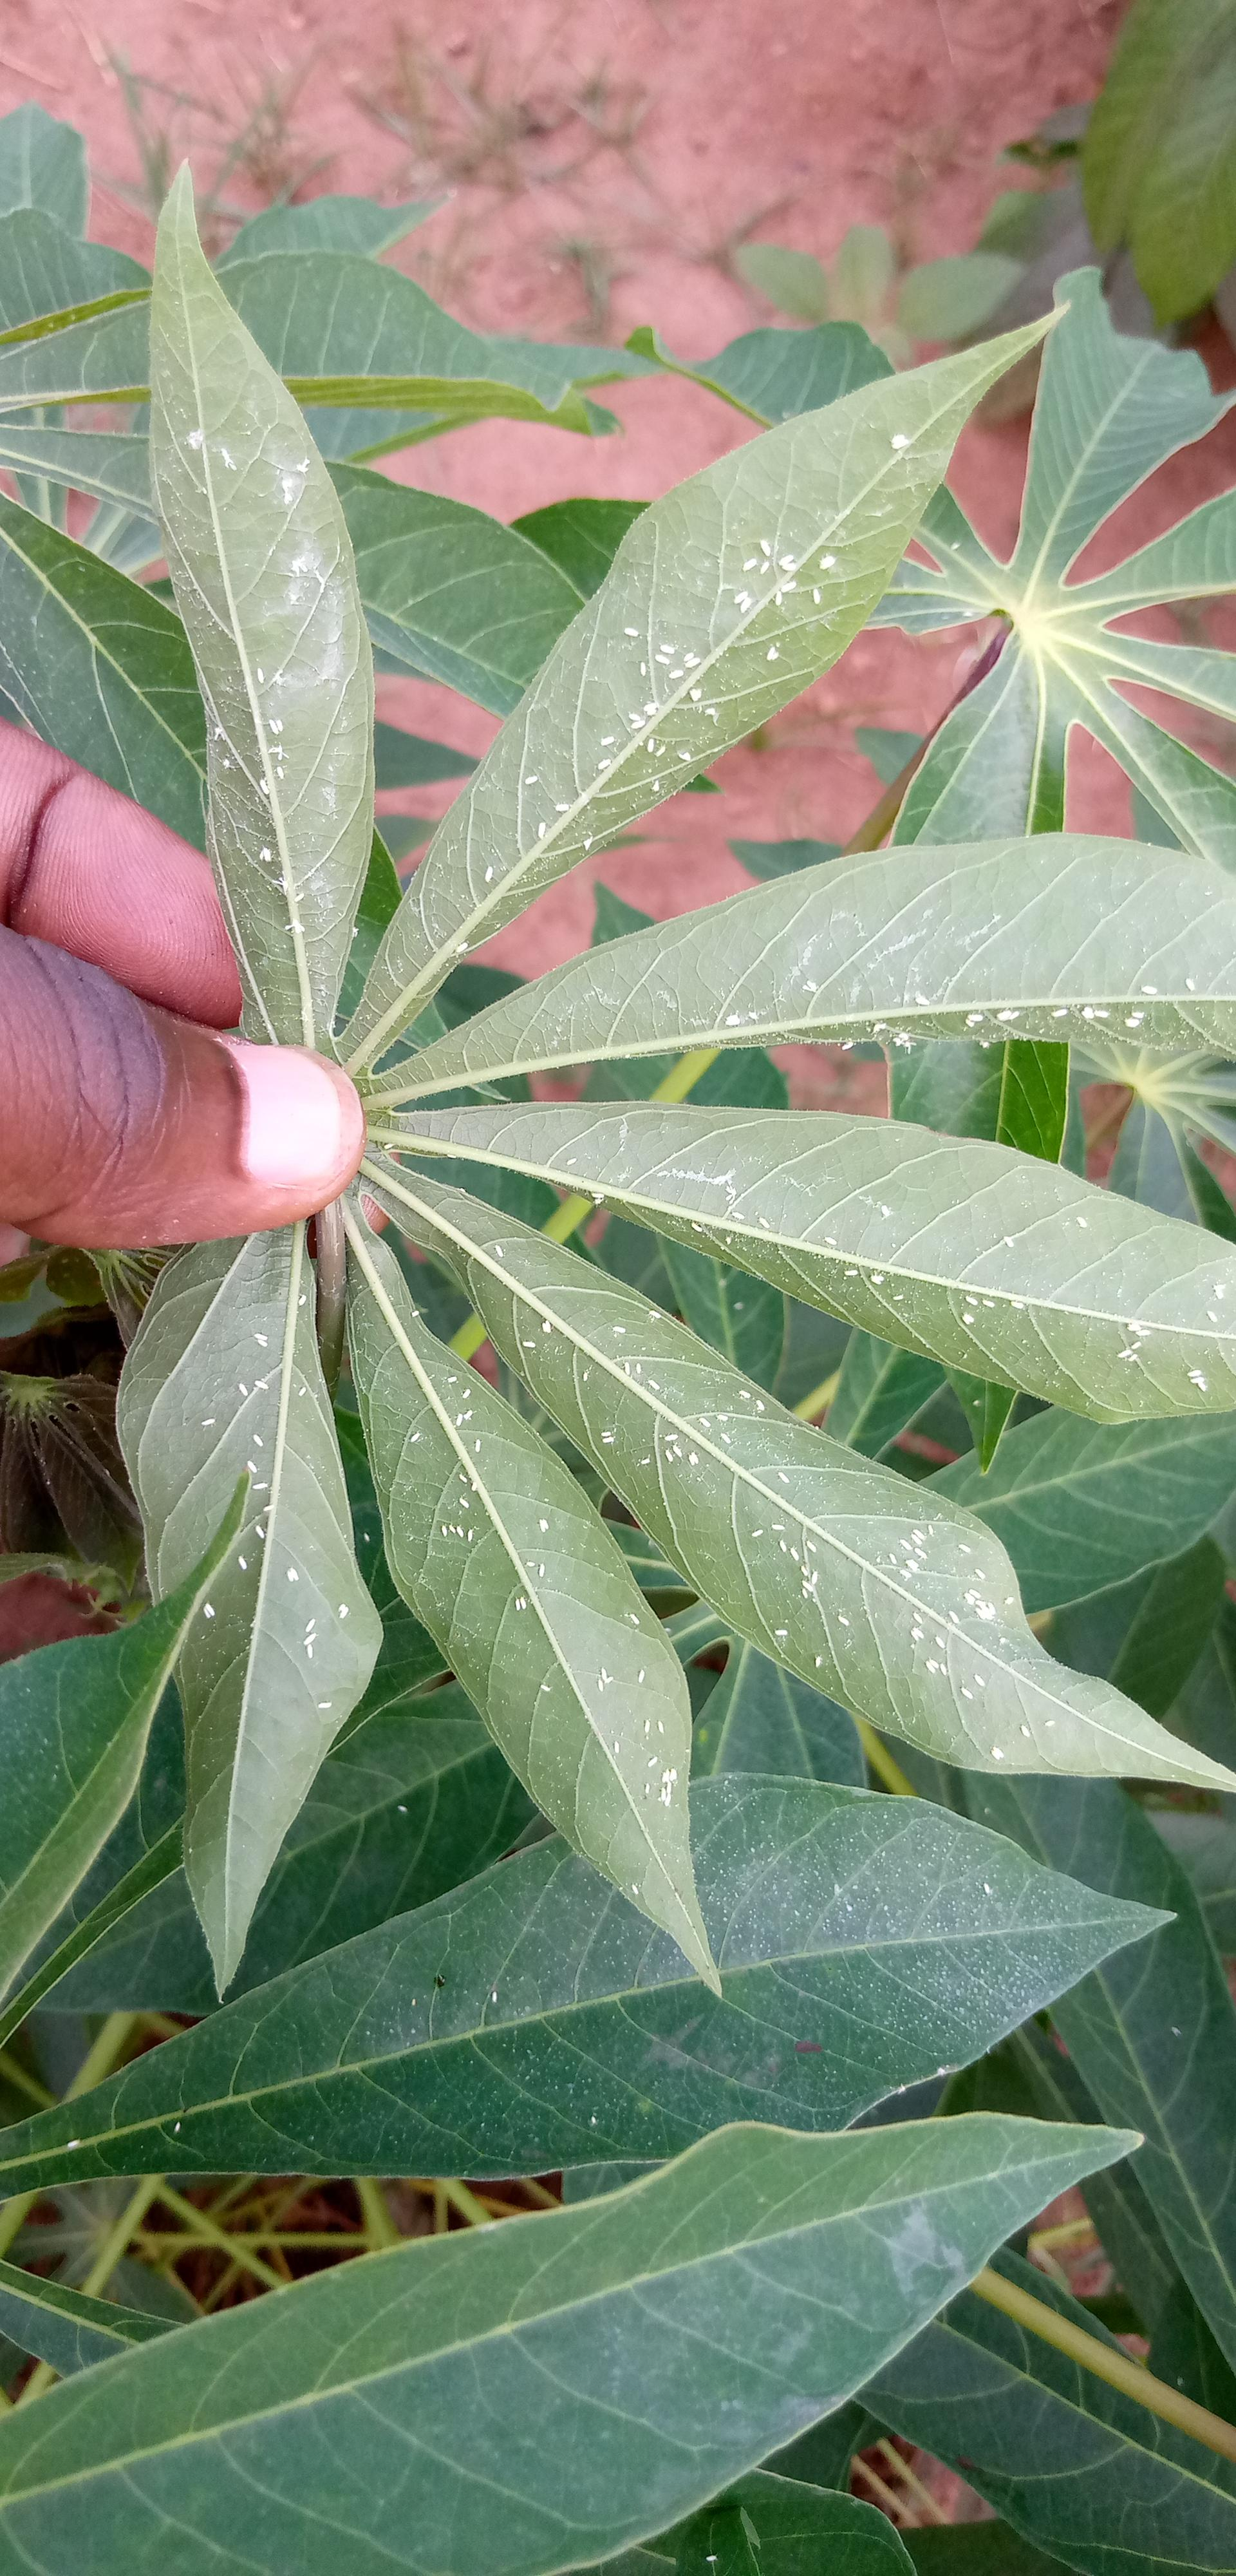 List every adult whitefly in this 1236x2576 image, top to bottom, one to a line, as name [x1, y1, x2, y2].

whitefly [892, 433, 906, 443]
whitefly [892, 438, 912, 451]
whitefly [220, 447, 236, 468]
whitefly [295, 455, 312, 474]
whitefly [279, 477, 294, 492]
whitefly [282, 492, 295, 506]
whitefly [759, 538, 773, 557]
whitefly [948, 539, 963, 553]
whitefly [780, 553, 795, 565]
whitefly [290, 554, 310, 576]
whitefly [818, 554, 837, 574]
whitefly [742, 557, 758, 574]
whitefly [760, 560, 771, 576]
whitefly [782, 561, 797, 571]
whitefly [782, 579, 799, 593]
whitefly [811, 587, 824, 606]
whitefly [776, 589, 783, 607]
whitefly [734, 590, 749, 607]
whitefly [740, 596, 752, 614]
whitefly [623, 625, 641, 639]
whitefly [658, 643, 676, 655]
whitefly [766, 645, 776, 661]
whitefly [773, 650, 780, 661]
whitefly [683, 651, 697, 663]
whitefly [654, 654, 670, 668]
whitefly [685, 656, 702, 670]
whitefly [639, 660, 648, 679]
whitefly [254, 665, 267, 685]
whitefly [272, 668, 288, 687]
whitefly [668, 670, 684, 681]
whitefly [689, 687, 698, 703]
whitefly [697, 687, 706, 699]
whitefly [702, 706, 718, 719]
whitefly [626, 712, 641, 721]
whitefly [276, 717, 285, 732]
whitefly [268, 718, 280, 735]
whitefly [630, 720, 648, 732]
whitefly [212, 723, 229, 742]
whitefly [598, 734, 616, 749]
whitefly [646, 736, 655, 755]
whitefly [267, 743, 291, 762]
whitefly [656, 745, 667, 758]
whitefly [676, 752, 691, 762]
whitefly [595, 756, 613, 773]
whitefly [221, 757, 236, 770]
whitefly [276, 765, 286, 782]
whitefly [523, 774, 539, 786]
whitefly [650, 777, 660, 794]
whitefly [259, 778, 270, 796]
whitefly [554, 803, 573, 813]
whitefly [537, 820, 547, 841]
whitefly [581, 832, 595, 852]
whitefly [259, 841, 274, 865]
whitefly [483, 866, 495, 883]
whitefly [270, 874, 290, 895]
whitefly [294, 891, 305, 905]
whitefly [284, 917, 308, 936]
whitefly [455, 942, 469, 954]
whitefly [1181, 974, 1196, 993]
whitefly [800, 978, 819, 993]
whitefly [1138, 984, 1159, 996]
whitefly [913, 993, 932, 1007]
whitefly [1080, 1005, 1094, 1021]
whitefly [997, 1009, 1012, 1022]
whitefly [1050, 1009, 1067, 1019]
whitefly [1011, 1009, 1020, 1019]
whitefly [1093, 1009, 1111, 1019]
whitefly [1128, 1009, 1146, 1019]
whitefly [747, 1010, 760, 1021]
whitefly [966, 1013, 984, 1021]
whitefly [724, 1014, 740, 1019]
whitefly [1123, 1017, 1141, 1029]
whitefly [964, 1018, 975, 1028]
whitefly [725, 1019, 741, 1026]
whitefly [870, 1022, 887, 1035]
whitefly [898, 1031, 910, 1041]
whitefly [892, 1036, 901, 1046]
whitefly [978, 1039, 991, 1049]
whitefly [839, 1040, 855, 1052]
whitefly [901, 1040, 918, 1056]
whitefly [382, 1141, 397, 1150]
whitefly [446, 1153, 458, 1160]
whitefly [565, 1157, 578, 1168]
whitefly [724, 1184, 740, 1204]
whitefly [590, 1190, 605, 1198]
whitefly [879, 1203, 892, 1218]
whitefly [730, 1210, 745, 1220]
whitefly [1075, 1215, 1089, 1229]
whitefly [756, 1216, 772, 1230]
whitefly [689, 1220, 704, 1234]
whitefly [1002, 1233, 1015, 1249]
whitefly [822, 1235, 839, 1247]
whitefly [723, 1235, 733, 1247]
whitefly [494, 1243, 506, 1258]
whitefly [842, 1268, 858, 1278]
whitefly [869, 1274, 885, 1282]
whitefly [870, 1277, 883, 1287]
whitefly [1212, 1283, 1228, 1290]
whitefly [1215, 1291, 1226, 1301]
whitefly [296, 1292, 311, 1308]
whitefly [890, 1293, 905, 1302]
whitefly [962, 1293, 978, 1307]
whitefly [981, 1298, 997, 1309]
whitefly [1010, 1300, 1025, 1311]
whitefly [1206, 1307, 1219, 1324]
whitefly [648, 1308, 662, 1320]
whitefly [410, 1309, 420, 1319]
whitefly [963, 1314, 975, 1323]
whitefly [961, 1315, 970, 1325]
whitefly [547, 1320, 553, 1335]
whitefly [542, 1320, 547, 1332]
whitefly [1125, 1321, 1141, 1331]
whitefly [611, 1324, 627, 1336]
whitefly [1135, 1330, 1153, 1338]
whitefly [252, 1331, 268, 1340]
whitefly [521, 1338, 537, 1351]
whitefly [257, 1339, 270, 1349]
whitefly [1130, 1340, 1143, 1349]
whitefly [1117, 1349, 1132, 1360]
whitefly [1128, 1352, 1139, 1363]
whitefly [623, 1358, 632, 1377]
whitefly [635, 1361, 643, 1375]
whitefly [1186, 1368, 1202, 1377]
whitefly [581, 1370, 590, 1386]
whitefly [445, 1374, 460, 1385]
whitefly [1189, 1377, 1206, 1383]
whitefly [648, 1378, 660, 1391]
whitefly [252, 1379, 270, 1391]
whitefly [236, 1381, 251, 1398]
whitefly [1197, 1381, 1208, 1394]
whitefly [296, 1385, 309, 1397]
whitefly [461, 1387, 474, 1401]
whitefly [738, 1388, 753, 1399]
whitefly [756, 1397, 765, 1412]
whitefly [970, 1398, 982, 1408]
whitefly [463, 1408, 474, 1421]
whitefly [454, 1412, 464, 1428]
whitefly [716, 1413, 729, 1423]
whitefly [200, 1416, 216, 1428]
whitefly [697, 1416, 712, 1428]
whitefly [409, 1430, 424, 1444]
whitefly [599, 1430, 612, 1437]
whitefly [719, 1431, 733, 1444]
whitefly [252, 1432, 266, 1449]
whitefly [662, 1432, 680, 1441]
whitefly [473, 1436, 483, 1454]
whitefly [601, 1437, 615, 1444]
whitefly [671, 1443, 684, 1459]
whitefly [664, 1448, 674, 1464]
whitefly [692, 1451, 701, 1464]
whitefly [688, 1453, 695, 1467]
whitefly [639, 1455, 652, 1466]
whitefly [244, 1459, 260, 1475]
whitefly [776, 1470, 792, 1484]
whitefly [457, 1473, 469, 1484]
whitefly [250, 1480, 270, 1491]
whitefly [469, 1480, 478, 1494]
whitefly [456, 1495, 473, 1510]
whitefly [262, 1503, 276, 1513]
whitefly [539, 1517, 547, 1533]
whitefly [542, 1517, 549, 1530]
whitefly [770, 1522, 786, 1532]
whitefly [253, 1523, 267, 1540]
whitefly [447, 1523, 456, 1535]
whitefly [927, 1523, 935, 1536]
whitefly [440, 1524, 449, 1539]
whitefly [456, 1525, 466, 1539]
whitefly [466, 1526, 474, 1544]
whitefly [751, 1528, 765, 1538]
whitefly [912, 1528, 926, 1540]
whitefly [362, 1531, 371, 1543]
whitefly [910, 1532, 924, 1545]
whitefly [778, 1538, 788, 1553]
whitefly [805, 1539, 818, 1554]
whitefly [898, 1539, 913, 1551]
whitefly [958, 1542, 972, 1554]
whitefly [789, 1546, 800, 1562]
whitefly [914, 1548, 928, 1558]
whitefly [888, 1552, 899, 1566]
whitefly [237, 1555, 249, 1571]
whitefly [904, 1557, 921, 1570]
whitefly [525, 1560, 536, 1568]
whitefly [537, 1561, 547, 1578]
whitefly [800, 1564, 810, 1577]
whitefly [290, 1566, 301, 1581]
whitefly [973, 1567, 989, 1580]
whitefly [810, 1568, 821, 1584]
whitefly [286, 1569, 294, 1584]
whitefly [898, 1569, 912, 1578]
whitefly [801, 1580, 814, 1593]
whitefly [801, 1587, 809, 1600]
whitefly [969, 1589, 982, 1599]
whitefly [964, 1593, 975, 1605]
whitefly [1002, 1594, 1015, 1607]
whitefly [520, 1595, 528, 1610]
whitefly [514, 1596, 521, 1611]
whitefly [976, 1599, 987, 1608]
whitefly [988, 1600, 998, 1615]
whitefly [205, 1602, 217, 1617]
whitefly [339, 1602, 348, 1612]
whitefly [201, 1606, 212, 1619]
whitefly [341, 1606, 350, 1620]
whitefly [975, 1607, 984, 1620]
whitefly [982, 1608, 995, 1622]
whitefly [947, 1609, 962, 1624]
whitefly [627, 1611, 642, 1626]
whitefly [912, 1611, 924, 1625]
whitefly [837, 1614, 850, 1627]
whitefly [305, 1616, 317, 1633]
whitefly [912, 1626, 925, 1638]
whitefly [773, 1627, 790, 1637]
whitefly [910, 1629, 920, 1642]
whitefly [303, 1632, 319, 1646]
whitefly [933, 1634, 946, 1649]
whitefly [998, 1636, 1008, 1647]
whitefly [306, 1642, 315, 1660]
whitefly [814, 1653, 823, 1669]
whitefly [929, 1658, 939, 1670]
whitefly [924, 1660, 937, 1675]
whitefly [939, 1662, 950, 1678]
whitefly [600, 1665, 611, 1680]
whitefly [637, 1667, 646, 1683]
whitefly [973, 1672, 986, 1688]
whitefly [604, 1675, 615, 1686]
whitefly [596, 1678, 606, 1692]
whitefly [536, 1683, 552, 1692]
whitefly [959, 1685, 975, 1701]
whitefly [317, 1700, 333, 1711]
whitefly [642, 1718, 651, 1734]
whitefly [656, 1718, 668, 1734]
whitefly [1043, 1719, 1056, 1728]
whitefly [1018, 1723, 1033, 1739]
whitefly [612, 1738, 622, 1754]
whitefly [993, 1745, 1004, 1759]
whitefly [990, 1750, 1000, 1761]
whitefly [646, 1755, 658, 1768]
whitefly [665, 1766, 671, 1783]
whitefly [669, 1766, 680, 1781]
whitefly [661, 1771, 667, 1783]
whitefly [644, 1782, 651, 1795]
whitefly [666, 1782, 674, 1793]
whitefly [659, 1786, 666, 1801]
whitefly [665, 1794, 673, 1810]
whitefly [396, 1802, 409, 1814]
whitefly [980, 1880, 992, 1897]
whitefly [629, 1881, 642, 1896]
whitefly [491, 1989, 500, 2006]
whitefly [409, 1996, 419, 2008]
whitefly [936, 2065, 947, 2079]
whitefly [894, 2083, 909, 2095]
whitefly [589, 2113, 598, 2126]
whitefly [173, 2118, 183, 2136]
whitefly [66, 2137, 82, 2149]